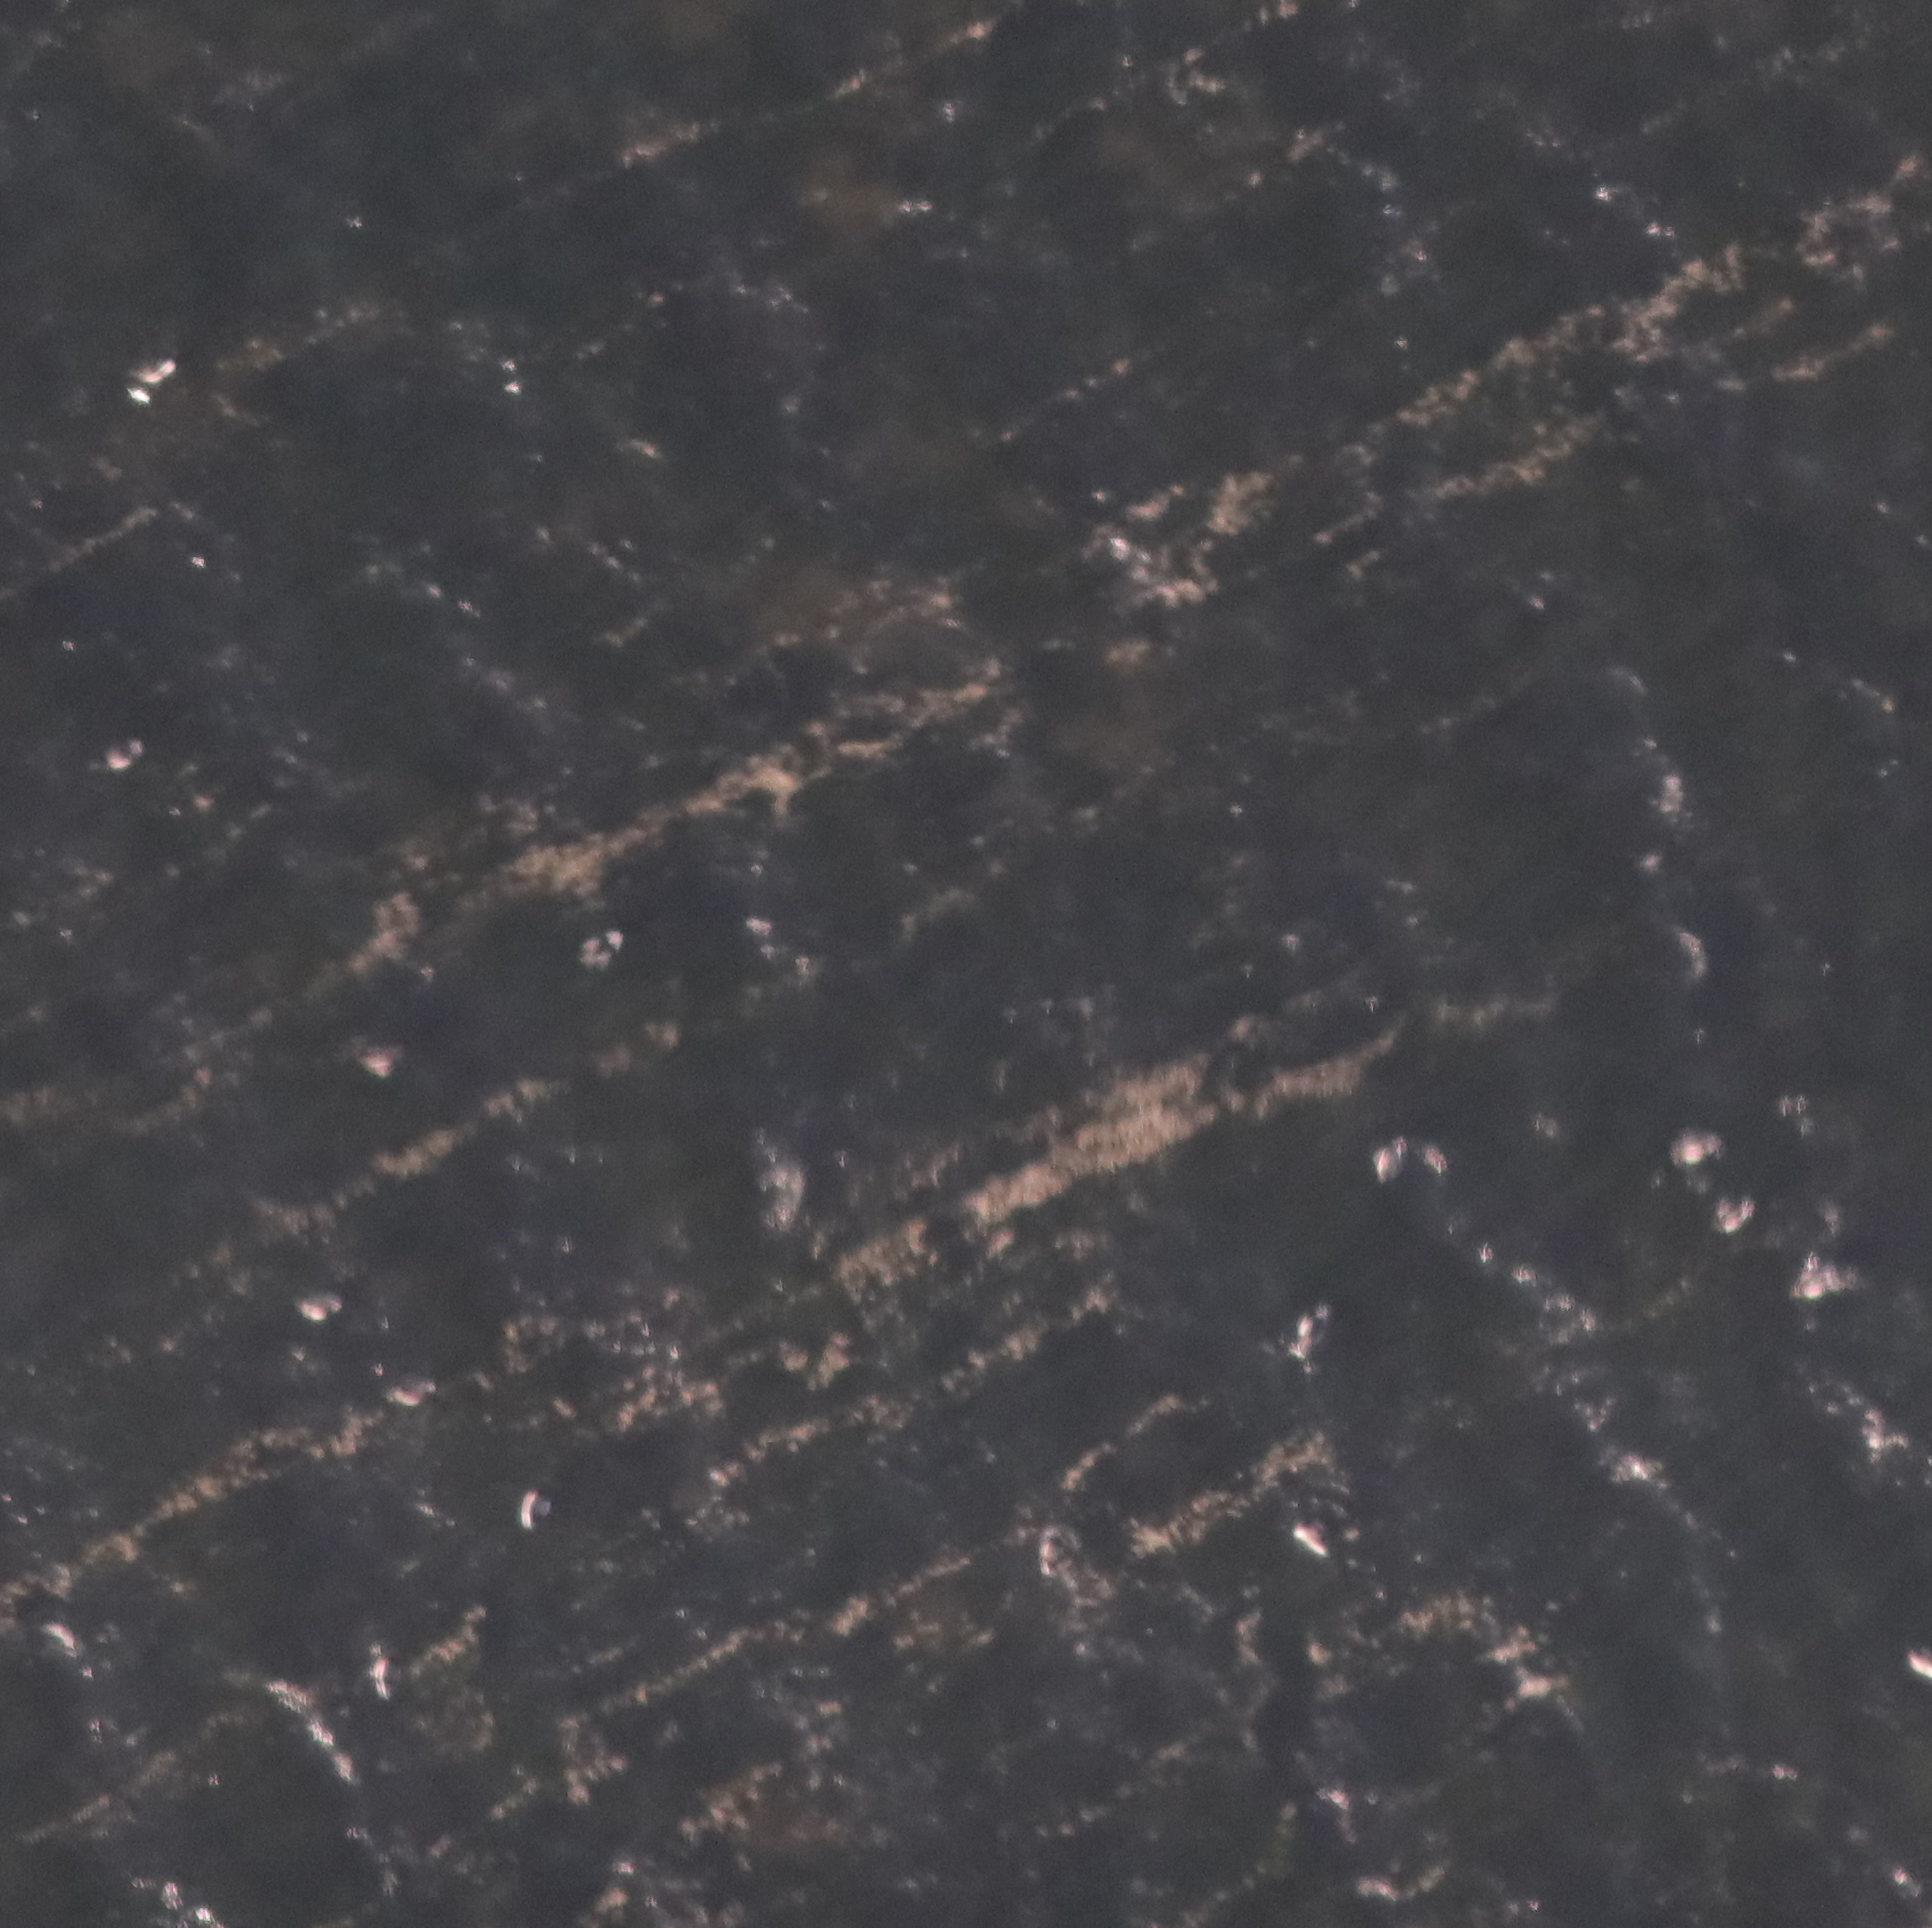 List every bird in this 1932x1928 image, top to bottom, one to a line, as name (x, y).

brant (149, 370)
brant (120, 754)
brant (601, 951)
brant (1692, 1143)
brant (1387, 1162)
brant (1732, 1217)
brant (1822, 1280)
brant (316, 1305)
brant (1314, 1329)
brant (416, 1389)
brant (534, 1509)
brant (1314, 1533)
brant (1929, 1662)